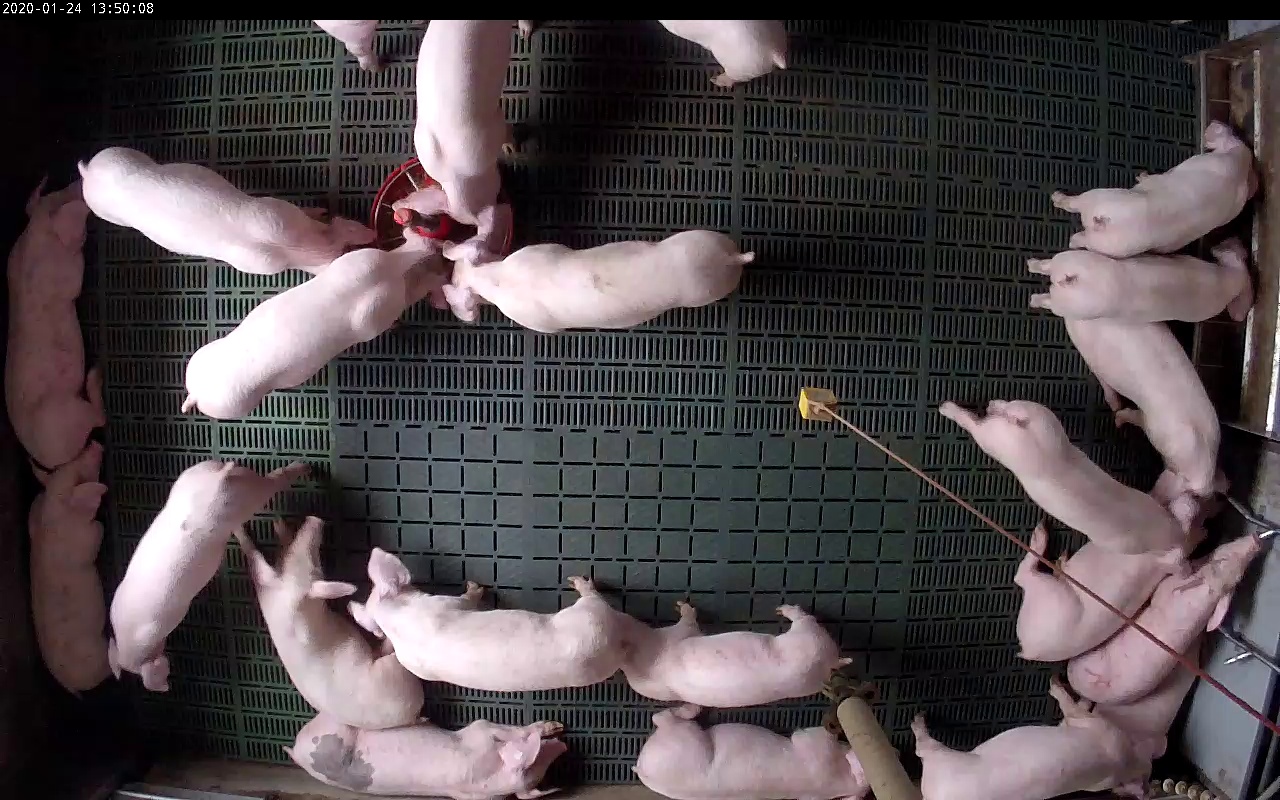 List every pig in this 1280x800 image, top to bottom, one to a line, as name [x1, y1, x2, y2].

pig [654, 19, 789, 88]
pig [312, 21, 381, 74]
pig [388, 21, 537, 252]
pig [1048, 116, 1259, 257]
pig [75, 148, 377, 276]
pig [4, 175, 109, 468]
pig [182, 224, 454, 422]
pig [439, 232, 756, 335]
pig [1025, 237, 1256, 323]
pig [1064, 320, 1235, 508]
pig [938, 398, 1206, 580]
pig [25, 439, 113, 692]
pig [108, 458, 314, 695]
pig [1009, 486, 1223, 660]
pig [233, 514, 429, 729]
pig [1066, 534, 1262, 708]
pig [348, 545, 628, 691]
pig [612, 599, 851, 710]
pig [1091, 632, 1206, 759]
pig [912, 674, 1157, 798]
pig [631, 703, 902, 798]
pig [278, 710, 568, 798]